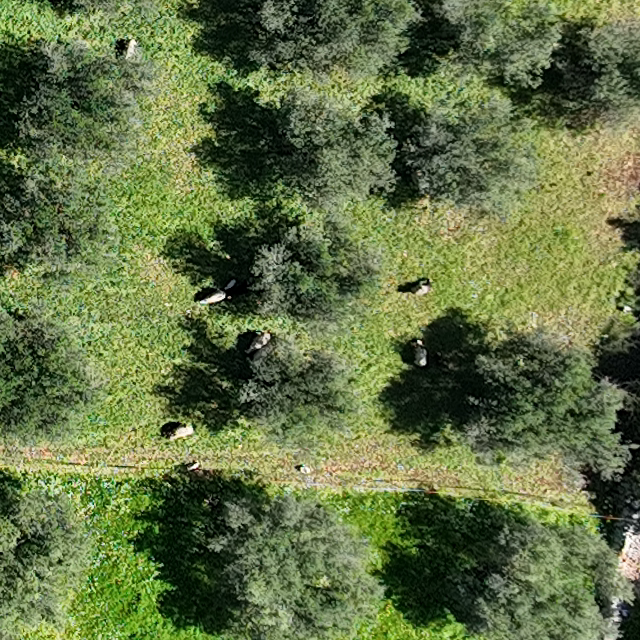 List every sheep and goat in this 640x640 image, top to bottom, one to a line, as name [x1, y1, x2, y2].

sheep [123, 38, 137, 59]
sheep [225, 279, 235, 290]
sheep [410, 279, 432, 297]
sheep [198, 292, 225, 304]
sheep [245, 332, 270, 354]
sheep [411, 339, 427, 366]
sheep [170, 424, 194, 442]